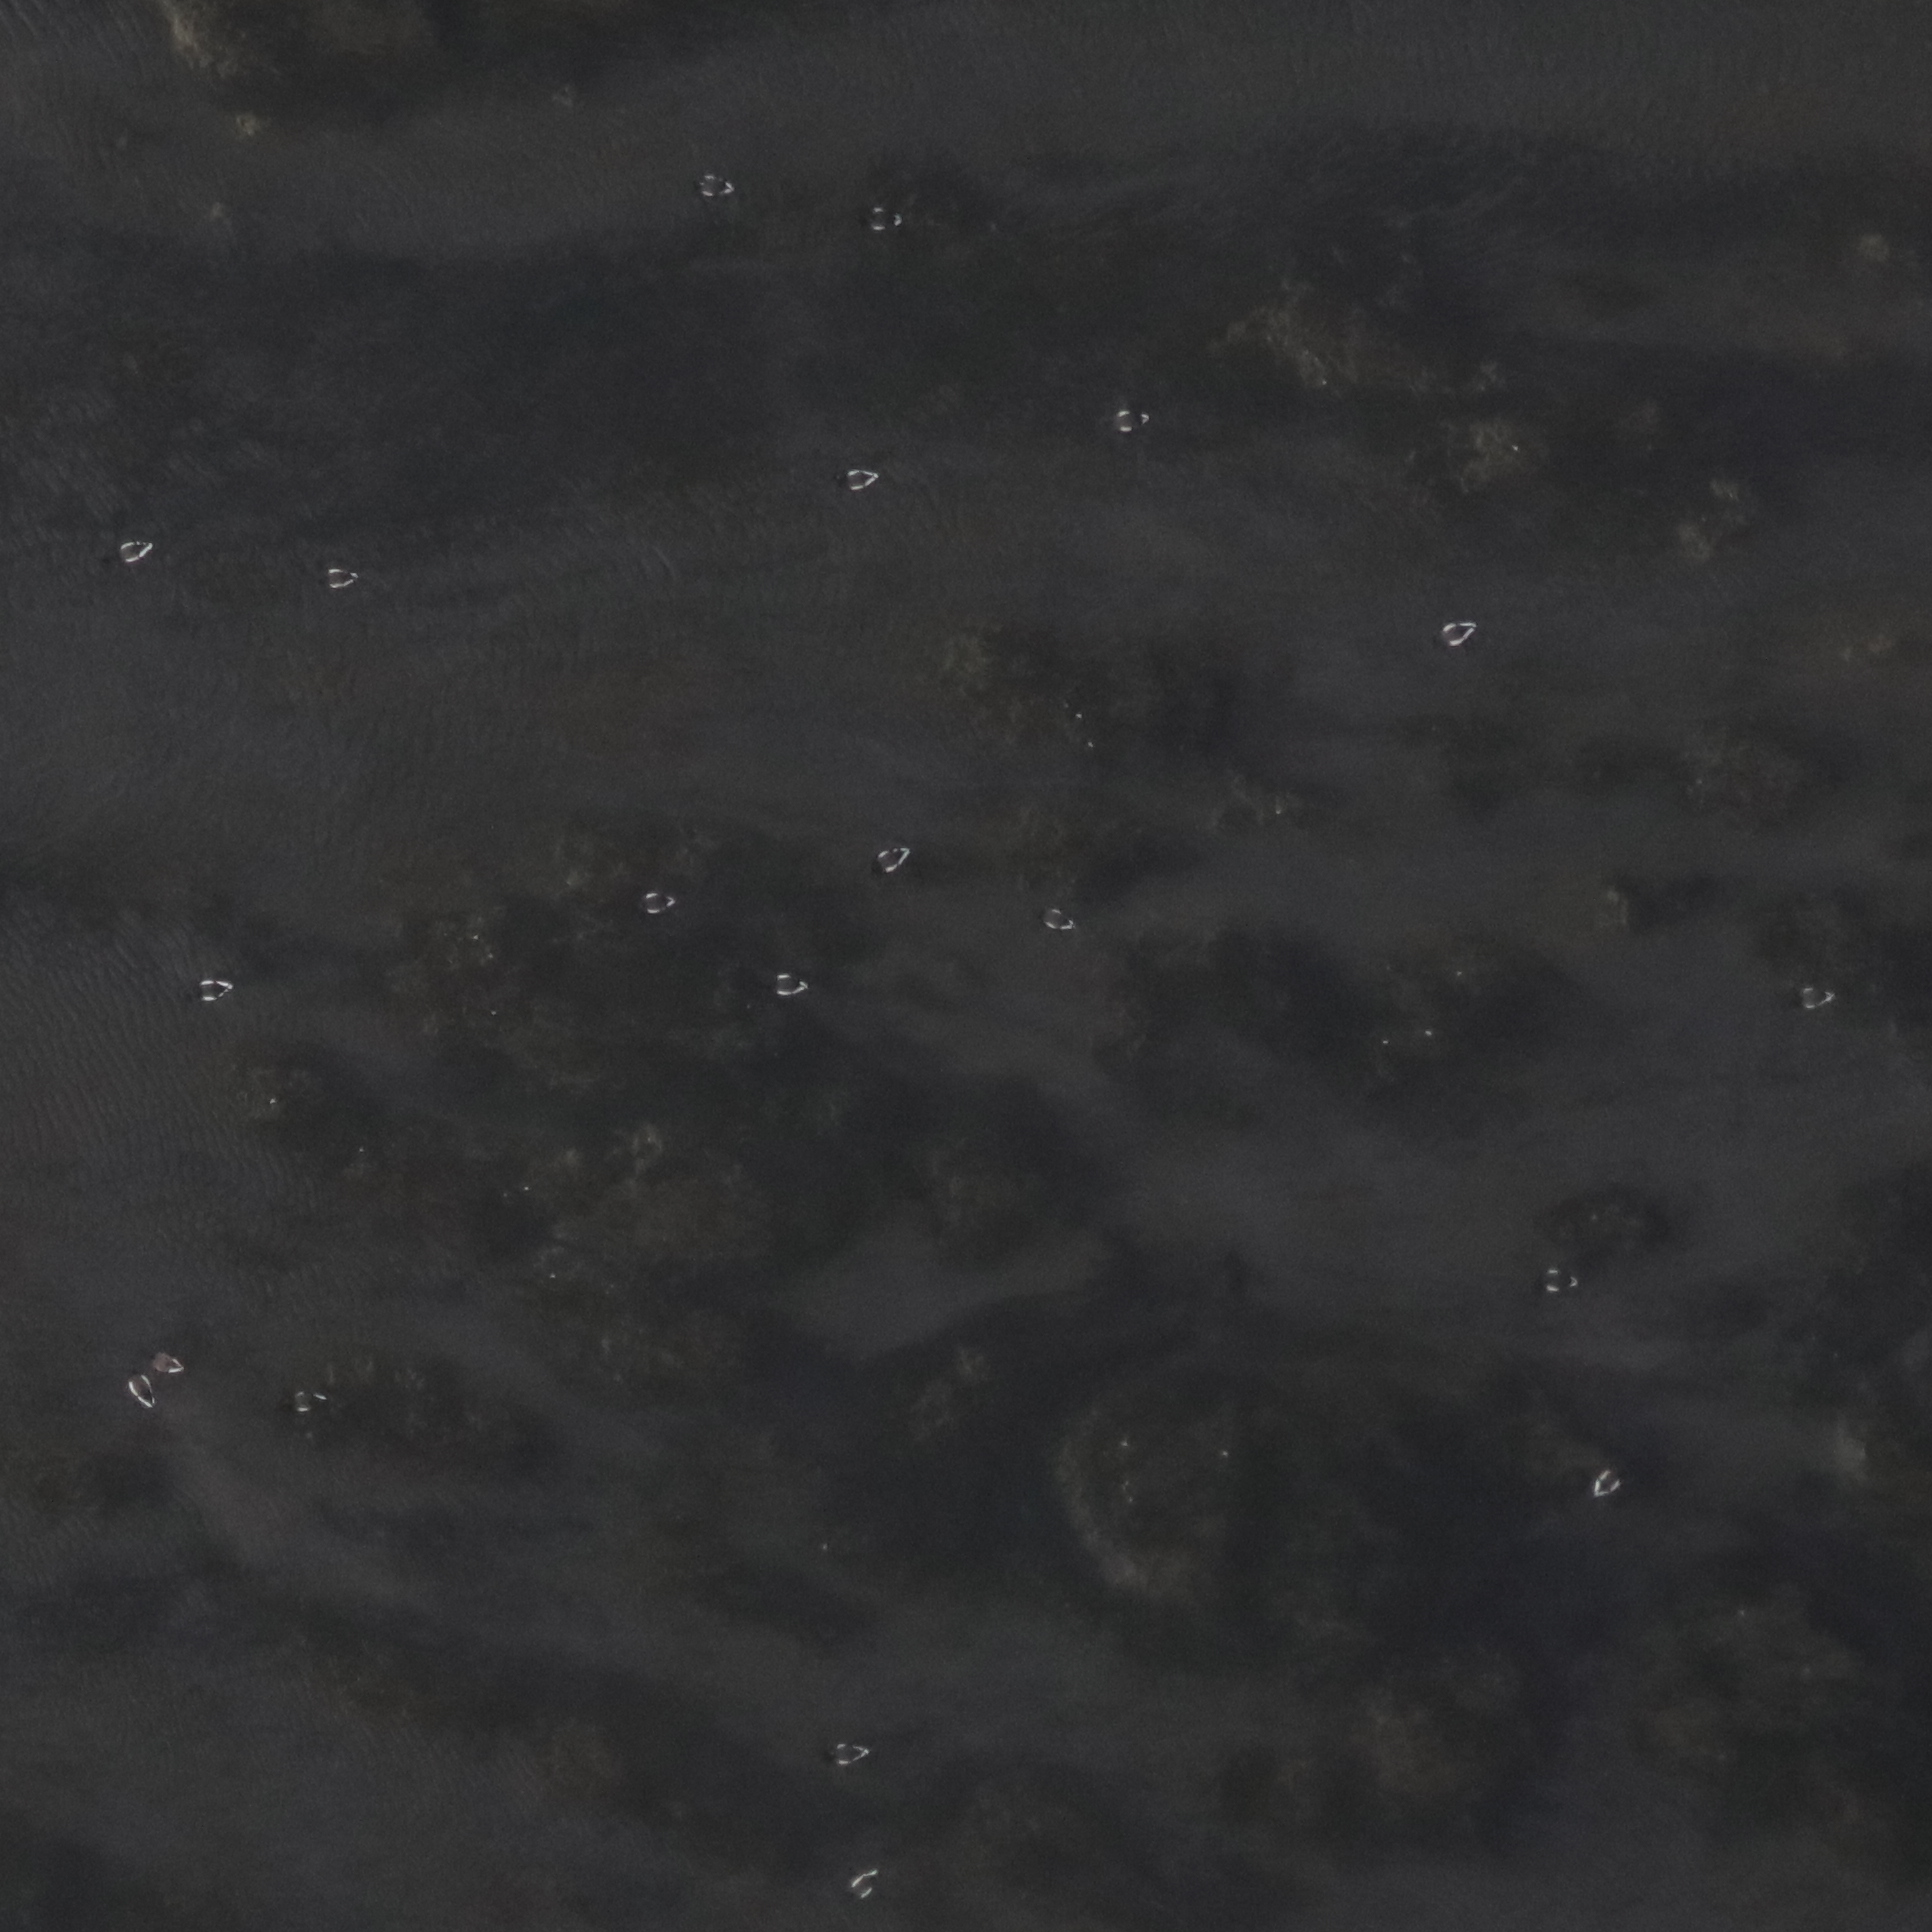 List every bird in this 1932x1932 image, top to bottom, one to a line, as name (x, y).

brant (716, 187)
brant (882, 218)
brant (1130, 422)
brant (860, 480)
brant (132, 551)
brant (338, 579)
brant (1455, 633)
brant (892, 859)
brant (657, 903)
brant (1056, 919)
brant (787, 984)
brant (210, 988)
brant (1813, 996)
brant (1555, 1276)
brant (170, 1363)
brant (139, 1393)
brant (310, 1401)
brant (1606, 1482)
brant (847, 1753)
brant (864, 1884)